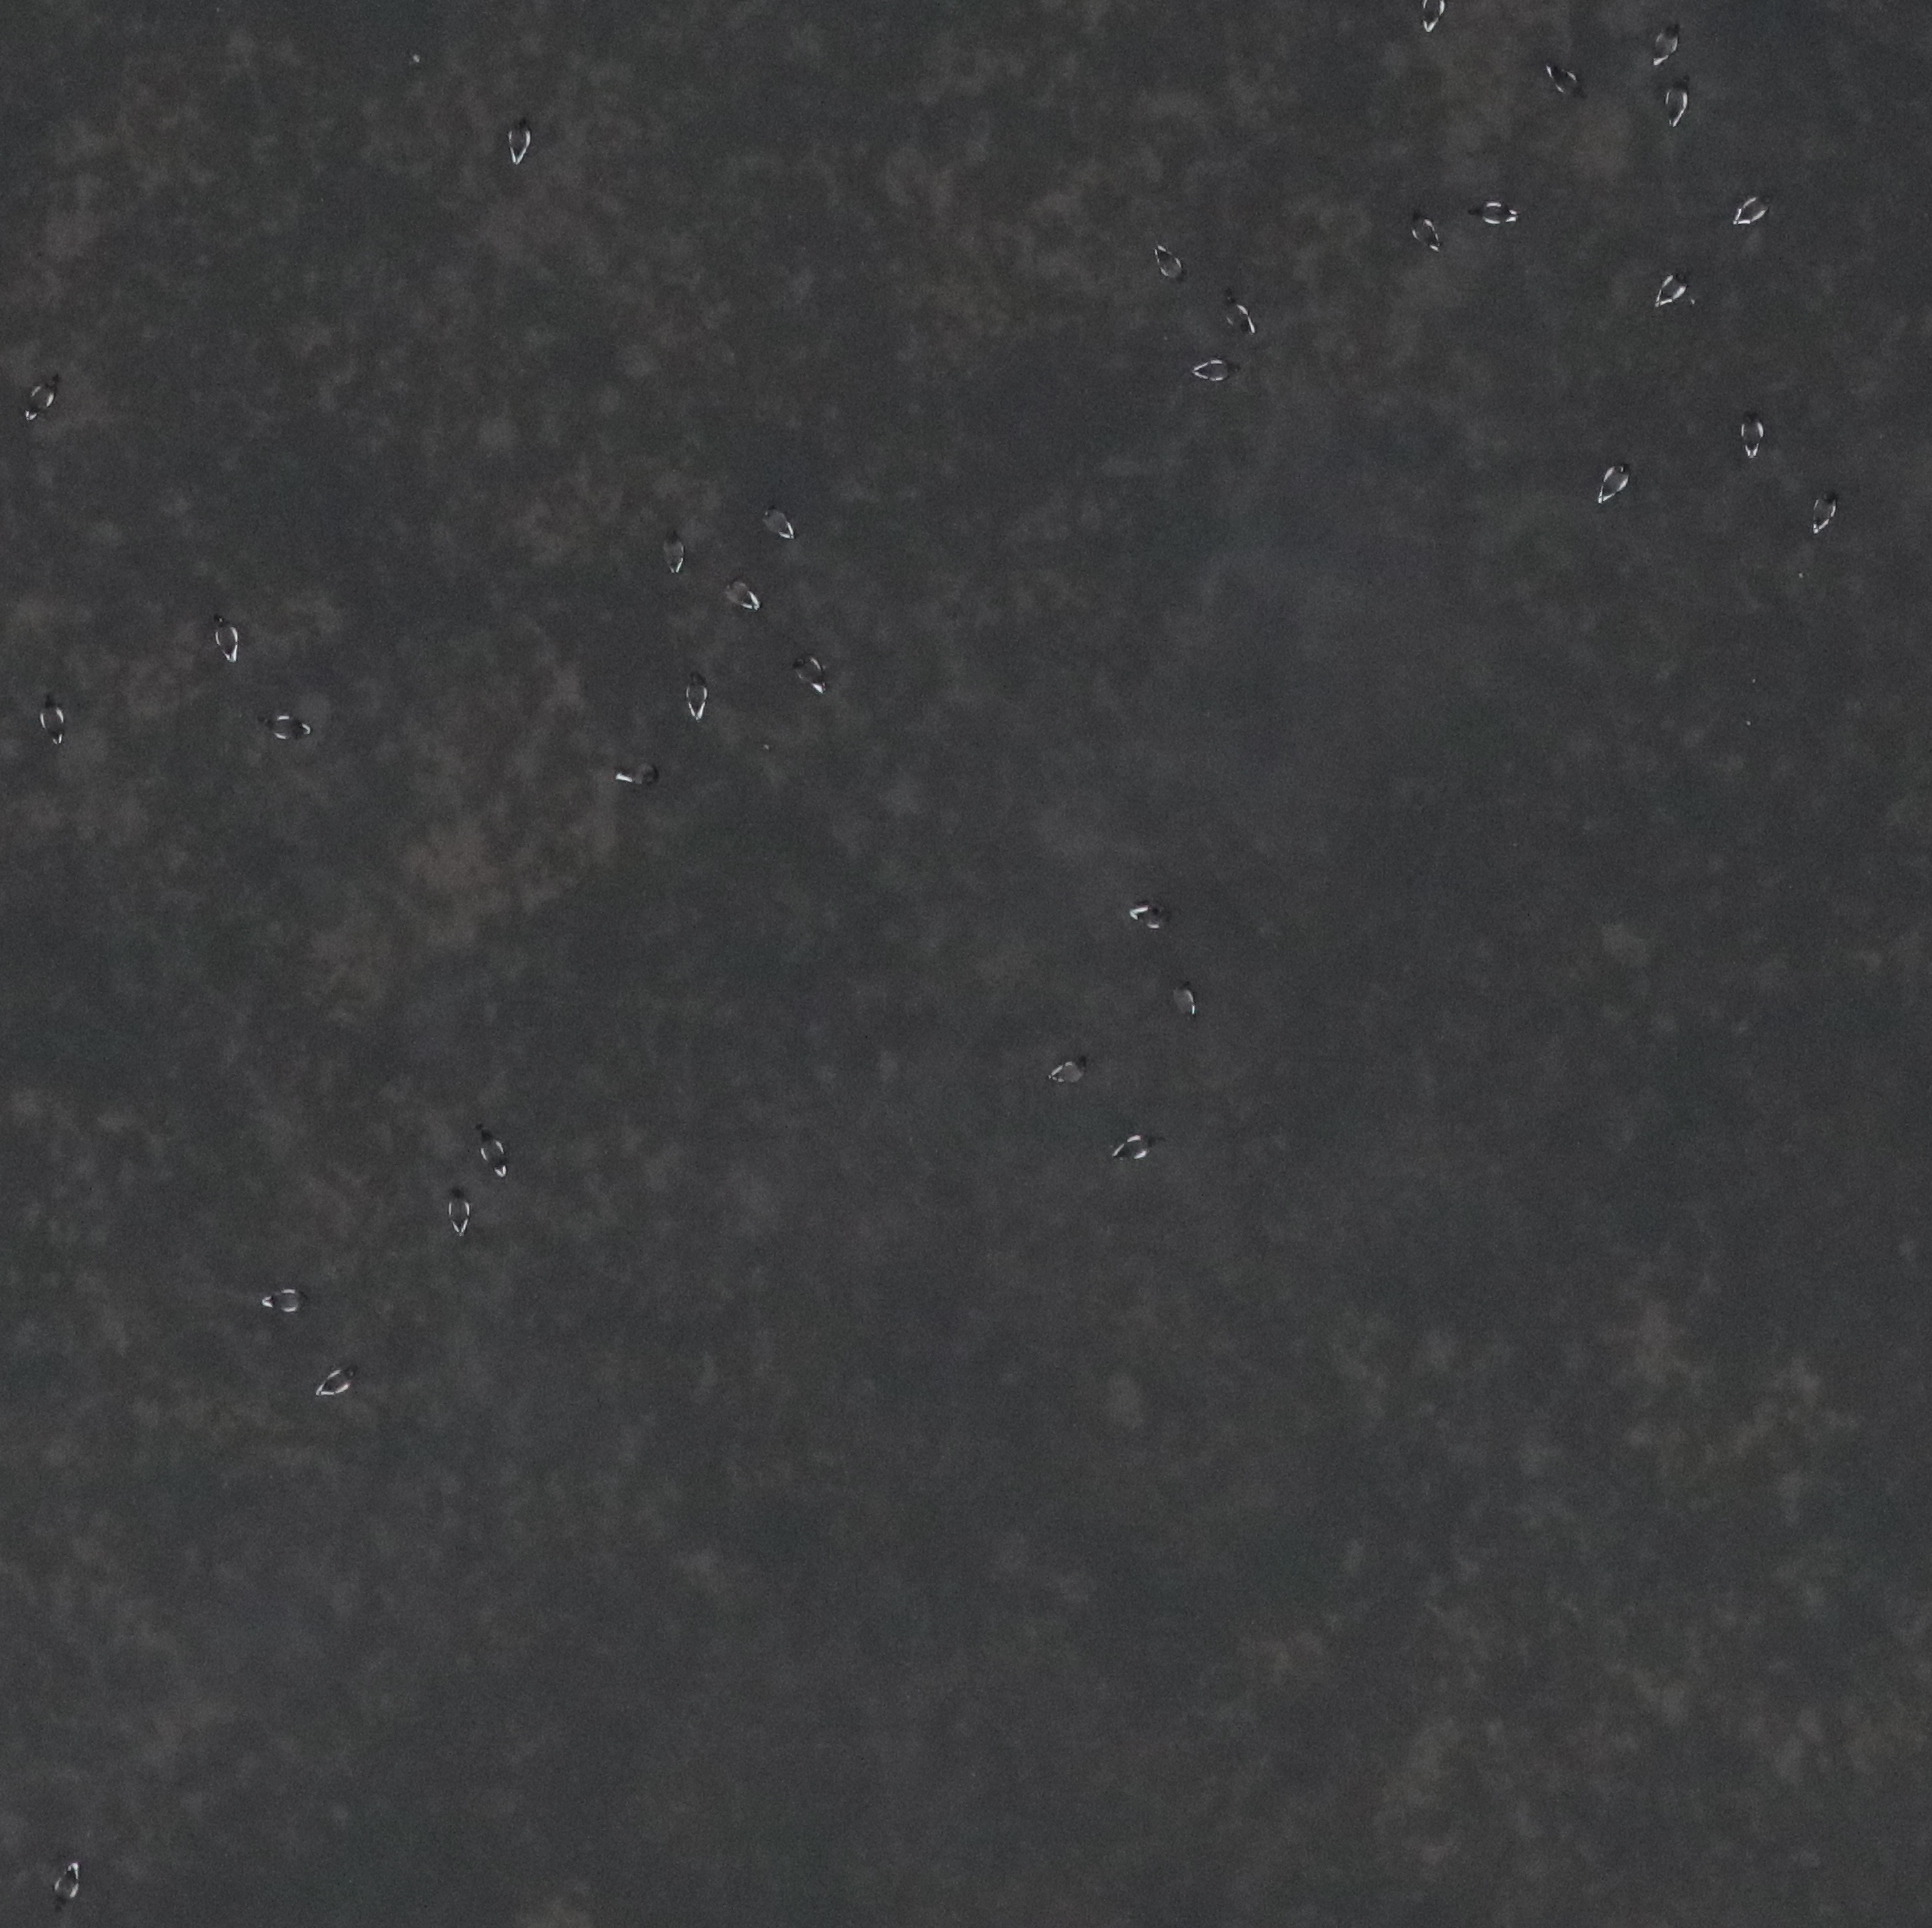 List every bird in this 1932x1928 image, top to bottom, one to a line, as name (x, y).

brant (1435, 10)
brant (1666, 49)
brant (1563, 81)
brant (1677, 102)
brant (519, 141)
brant (1752, 209)
brant (1496, 213)
brant (1425, 232)
brant (1170, 263)
brant (1671, 289)
brant (1242, 316)
brant (1216, 369)
brant (40, 399)
brant (1752, 434)
brant (1614, 482)
brant (1824, 513)
brant (778, 523)
brant (677, 554)
brant (741, 593)
brant (226, 638)
brant (812, 673)
brant (697, 697)
brant (53, 719)
brant (286, 727)
brant (635, 774)
brant (1148, 912)
brant (1185, 998)
brant (1070, 1071)
brant (1136, 1149)
brant (493, 1153)
brant (459, 1212)
brant (285, 1300)
brant (336, 1382)
brant (68, 1882)